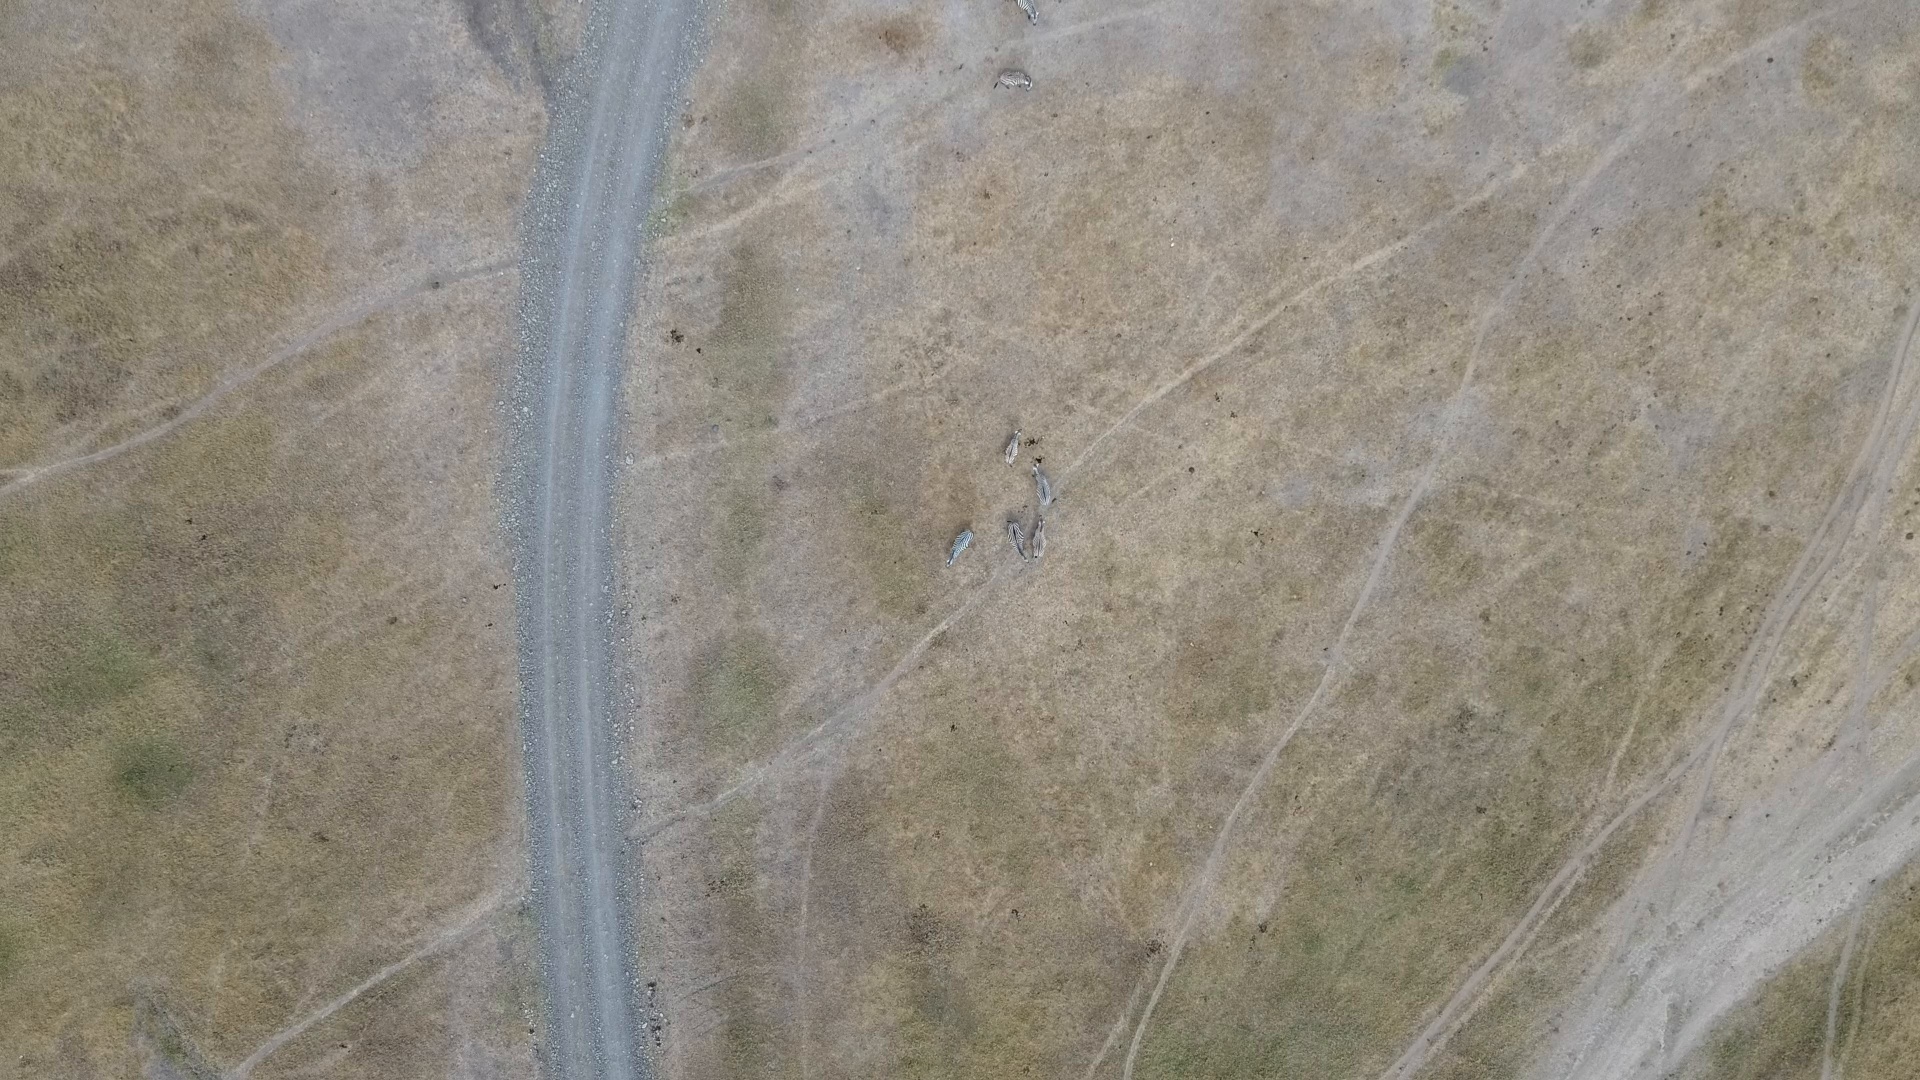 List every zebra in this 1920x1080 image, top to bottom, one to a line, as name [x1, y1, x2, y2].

zebra [995, 68, 1034, 92]
zebra [1001, 429, 1023, 466]
zebra [1030, 463, 1052, 506]
zebra [1029, 521, 1048, 561]
zebra [1002, 522, 1030, 564]
zebra [944, 531, 974, 570]